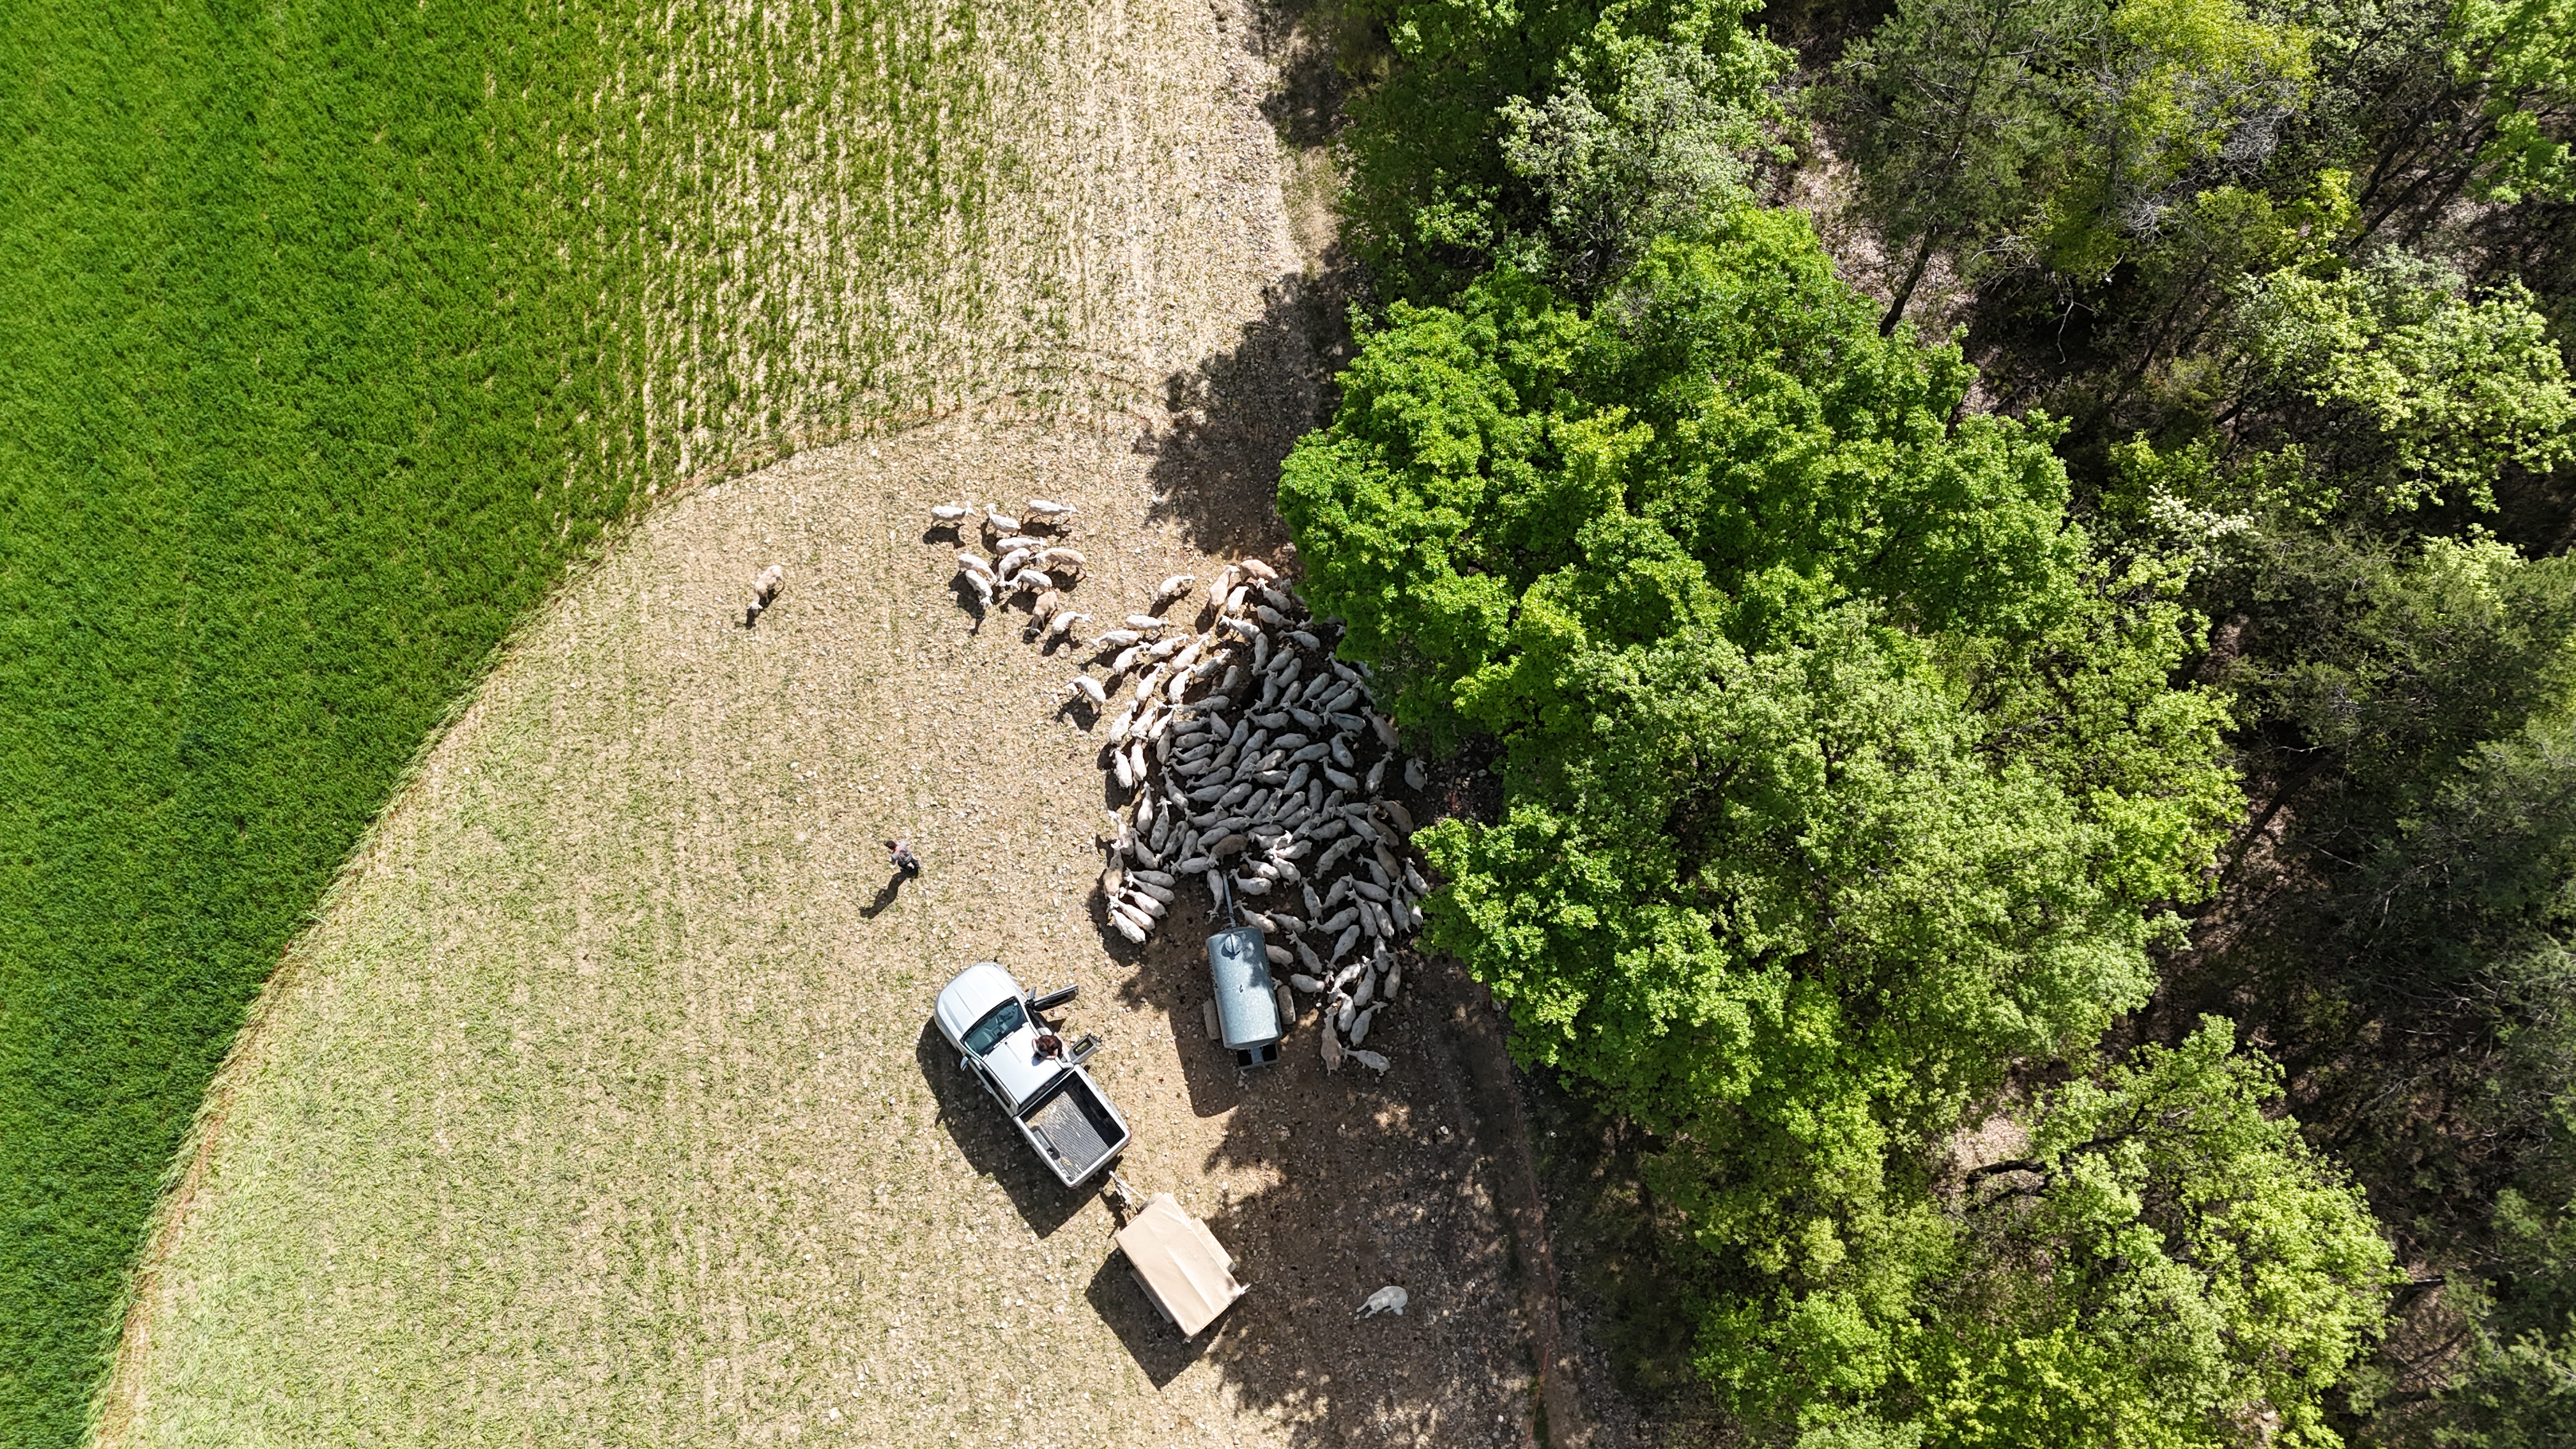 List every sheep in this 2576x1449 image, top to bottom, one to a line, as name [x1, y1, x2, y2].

sheep [1023, 500, 1078, 528]
sheep [982, 503, 1021, 538]
sheep [930, 503, 977, 527]
sheep [995, 536, 1050, 560]
sheep [995, 548, 1030, 592]
sheep [1034, 548, 1087, 576]
sheep [957, 553, 1000, 585]
sheep [1240, 559, 1284, 588]
sheep [743, 563, 784, 616]
sheep [1209, 565, 1240, 619]
sheep [1007, 569, 1054, 595]
sheep [966, 570, 993, 609]
sheep [1158, 572, 1196, 598]
sheep [1257, 577, 1293, 618]
sheep [1220, 584, 1250, 618]
sheep [1026, 591, 1059, 636]
sheep [1257, 605, 1296, 630]
sheep [1051, 611, 1093, 635]
sheep [1124, 612, 1168, 631]
sheep [1218, 614, 1260, 652]
sheep [1296, 617, 1313, 631]
sheep [1335, 624, 1346, 636]
sheep [1093, 627, 1144, 650]
sheep [1282, 627, 1321, 651]
sheep [1250, 632, 1269, 669]
sheep [1150, 632, 1190, 657]
sheep [1172, 633, 1210, 674]
sheep [1113, 641, 1152, 679]
sheep [1251, 648, 1294, 677]
sheep [1194, 648, 1232, 679]
sheep [1325, 651, 1360, 683]
sheep [1267, 658, 1302, 688]
sheep [1136, 662, 1167, 702]
sheep [1169, 664, 1197, 704]
sheep [1208, 665, 1239, 696]
sheep [1292, 672, 1330, 708]
sheep [1061, 674, 1106, 715]
sheep [1250, 675, 1278, 712]
sheep [1352, 678, 1378, 705]
sheep [1308, 680, 1349, 711]
sheep [1268, 680, 1302, 713]
sheep [1319, 687, 1359, 725]
sheep [1178, 695, 1230, 718]
sheep [1129, 698, 1167, 741]
sheep [1280, 699, 1324, 740]
sheep [1108, 700, 1139, 743]
sheep [1200, 700, 1231, 739]
sheep [1148, 703, 1179, 744]
sheep [1360, 706, 1401, 752]
sheep [1244, 707, 1289, 733]
sheep [1316, 706, 1366, 736]
sheep [1172, 716, 1210, 734]
sheep [1156, 718, 1175, 765]
sheep [1214, 719, 1249, 754]
sheep [1329, 728, 1359, 769]
sheep [1175, 729, 1222, 749]
sheep [1232, 729, 1268, 772]
sheep [1130, 729, 1150, 790]
sheep [1263, 733, 1310, 755]
sheep [1280, 742, 1331, 770]
sheep [1168, 743, 1214, 763]
sheep [1198, 745, 1237, 775]
sheep [1109, 747, 1133, 797]
sheep [1244, 749, 1286, 771]
sheep [1224, 751, 1261, 788]
sheep [1363, 751, 1394, 797]
sheep [1319, 756, 1359, 798]
sheep [1404, 757, 1428, 793]
sheep [1166, 757, 1212, 777]
sheep [1270, 762, 1311, 799]
sheep [1158, 766, 1189, 812]
sheep [1185, 766, 1232, 789]
sheep [1242, 770, 1289, 787]
sheep [1296, 778, 1324, 819]
sheep [1137, 782, 1154, 837]
sheep [1211, 782, 1253, 820]
sheep [1184, 784, 1230, 809]
sheep [1230, 789, 1269, 816]
sheep [1310, 790, 1344, 828]
sheep [1261, 791, 1305, 825]
sheep [1369, 794, 1415, 833]
sheep [1150, 796, 1172, 851]
sheep [1239, 797, 1281, 828]
sheep [1326, 802, 1370, 819]
sheep [1337, 802, 1378, 849]
sheep [1367, 804, 1400, 854]
sheep [1273, 805, 1310, 828]
sheep [1184, 807, 1229, 828]
sheep [1107, 809, 1134, 856]
sheep [1280, 812, 1324, 844]
sheep [1203, 817, 1248, 831]
sheep [1299, 819, 1347, 845]
sheep [1155, 820, 1189, 865]
sheep [1240, 824, 1284, 835]
sheep [1129, 827, 1158, 870]
sheep [1195, 826, 1230, 857]
sheep [1170, 829, 1199, 876]
sheep [1247, 830, 1296, 850]
sheep [1373, 832, 1402, 880]
sheep [1205, 834, 1249, 869]
sheep [1103, 839, 1126, 902]
sheep [1263, 840, 1313, 859]
sheep [1239, 851, 1281, 886]
sheep [1354, 853, 1390, 890]
sheep [1261, 853, 1301, 889]
sheep [1162, 857, 1210, 889]
sheep [1401, 856, 1431, 895]
sheep [1123, 867, 1176, 888]
sheep [1228, 868, 1273, 896]
sheep [1206, 869, 1224, 924]
sheep [1341, 871, 1392, 902]
sheep [1124, 872, 1175, 905]
sheep [1319, 875, 1349, 911]
sheep [1391, 875, 1412, 940]
sheep [1298, 876, 1324, 925]
sheep [1119, 884, 1169, 919]
sheep [1402, 884, 1423, 930]
sheep [1344, 887, 1378, 943]
sheep [1107, 892, 1156, 938]
sheep [1363, 898, 1395, 944]
sheep [1232, 900, 1278, 934]
sheep [1106, 902, 1146, 945]
sheep [1307, 907, 1359, 935]
sheep [1264, 908, 1307, 937]
sheep [1324, 925, 1361, 971]
sheep [1286, 930, 1322, 974]
sheep [1373, 933, 1390, 973]
sheep [1265, 944, 1294, 971]
sheep [1384, 951, 1401, 998]
sheep [1353, 956, 1377, 1006]
sheep [1326, 962, 1360, 994]
sheep [1289, 970, 1334, 998]
sheep [1271, 976, 1284, 991]
sheep [1327, 991, 1356, 1033]
sheep [1349, 1001, 1388, 1048]
sheep [1320, 1013, 1344, 1076]
sheep [1342, 1045, 1391, 1076]